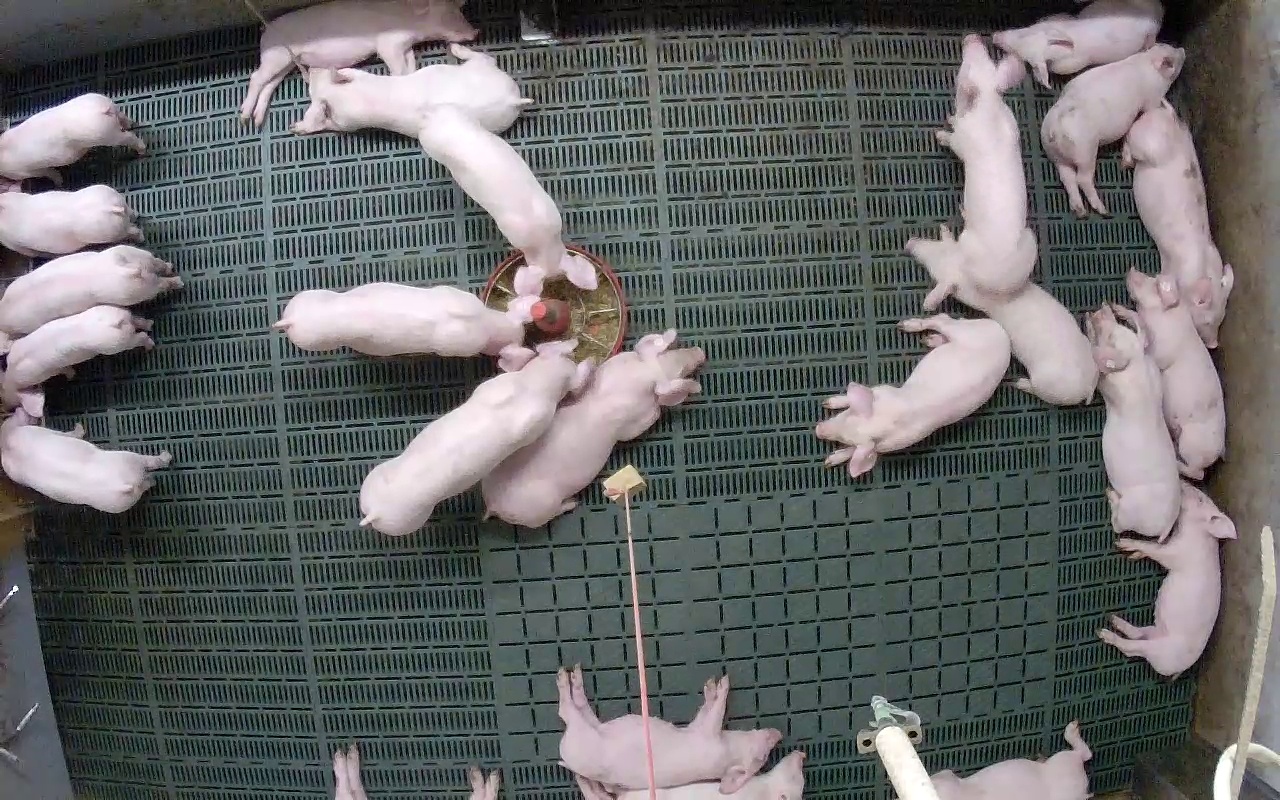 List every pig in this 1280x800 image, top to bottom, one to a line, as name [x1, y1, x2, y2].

pig [993, 3, 1164, 87]
pig [240, 4, 477, 130]
pig [1043, 29, 1187, 221]
pig [936, 34, 1040, 300]
pig [292, 42, 535, 141]
pig [0, 95, 149, 184]
pig [1122, 99, 1235, 347]
pig [415, 103, 598, 299]
pig [0, 180, 150, 255]
pig [907, 225, 1101, 406]
pig [0, 245, 187, 354]
pig [1113, 267, 1230, 483]
pig [270, 285, 543, 371]
pig [0, 303, 156, 417]
pig [1089, 307, 1182, 545]
pig [817, 313, 1011, 476]
pig [479, 329, 707, 532]
pig [356, 336, 598, 537]
pig [3, 406, 175, 514]
pig [1098, 479, 1238, 687]
pig [556, 663, 780, 795]
pig [929, 715, 1098, 799]
pig [330, 739, 500, 799]
pig [573, 749, 808, 799]